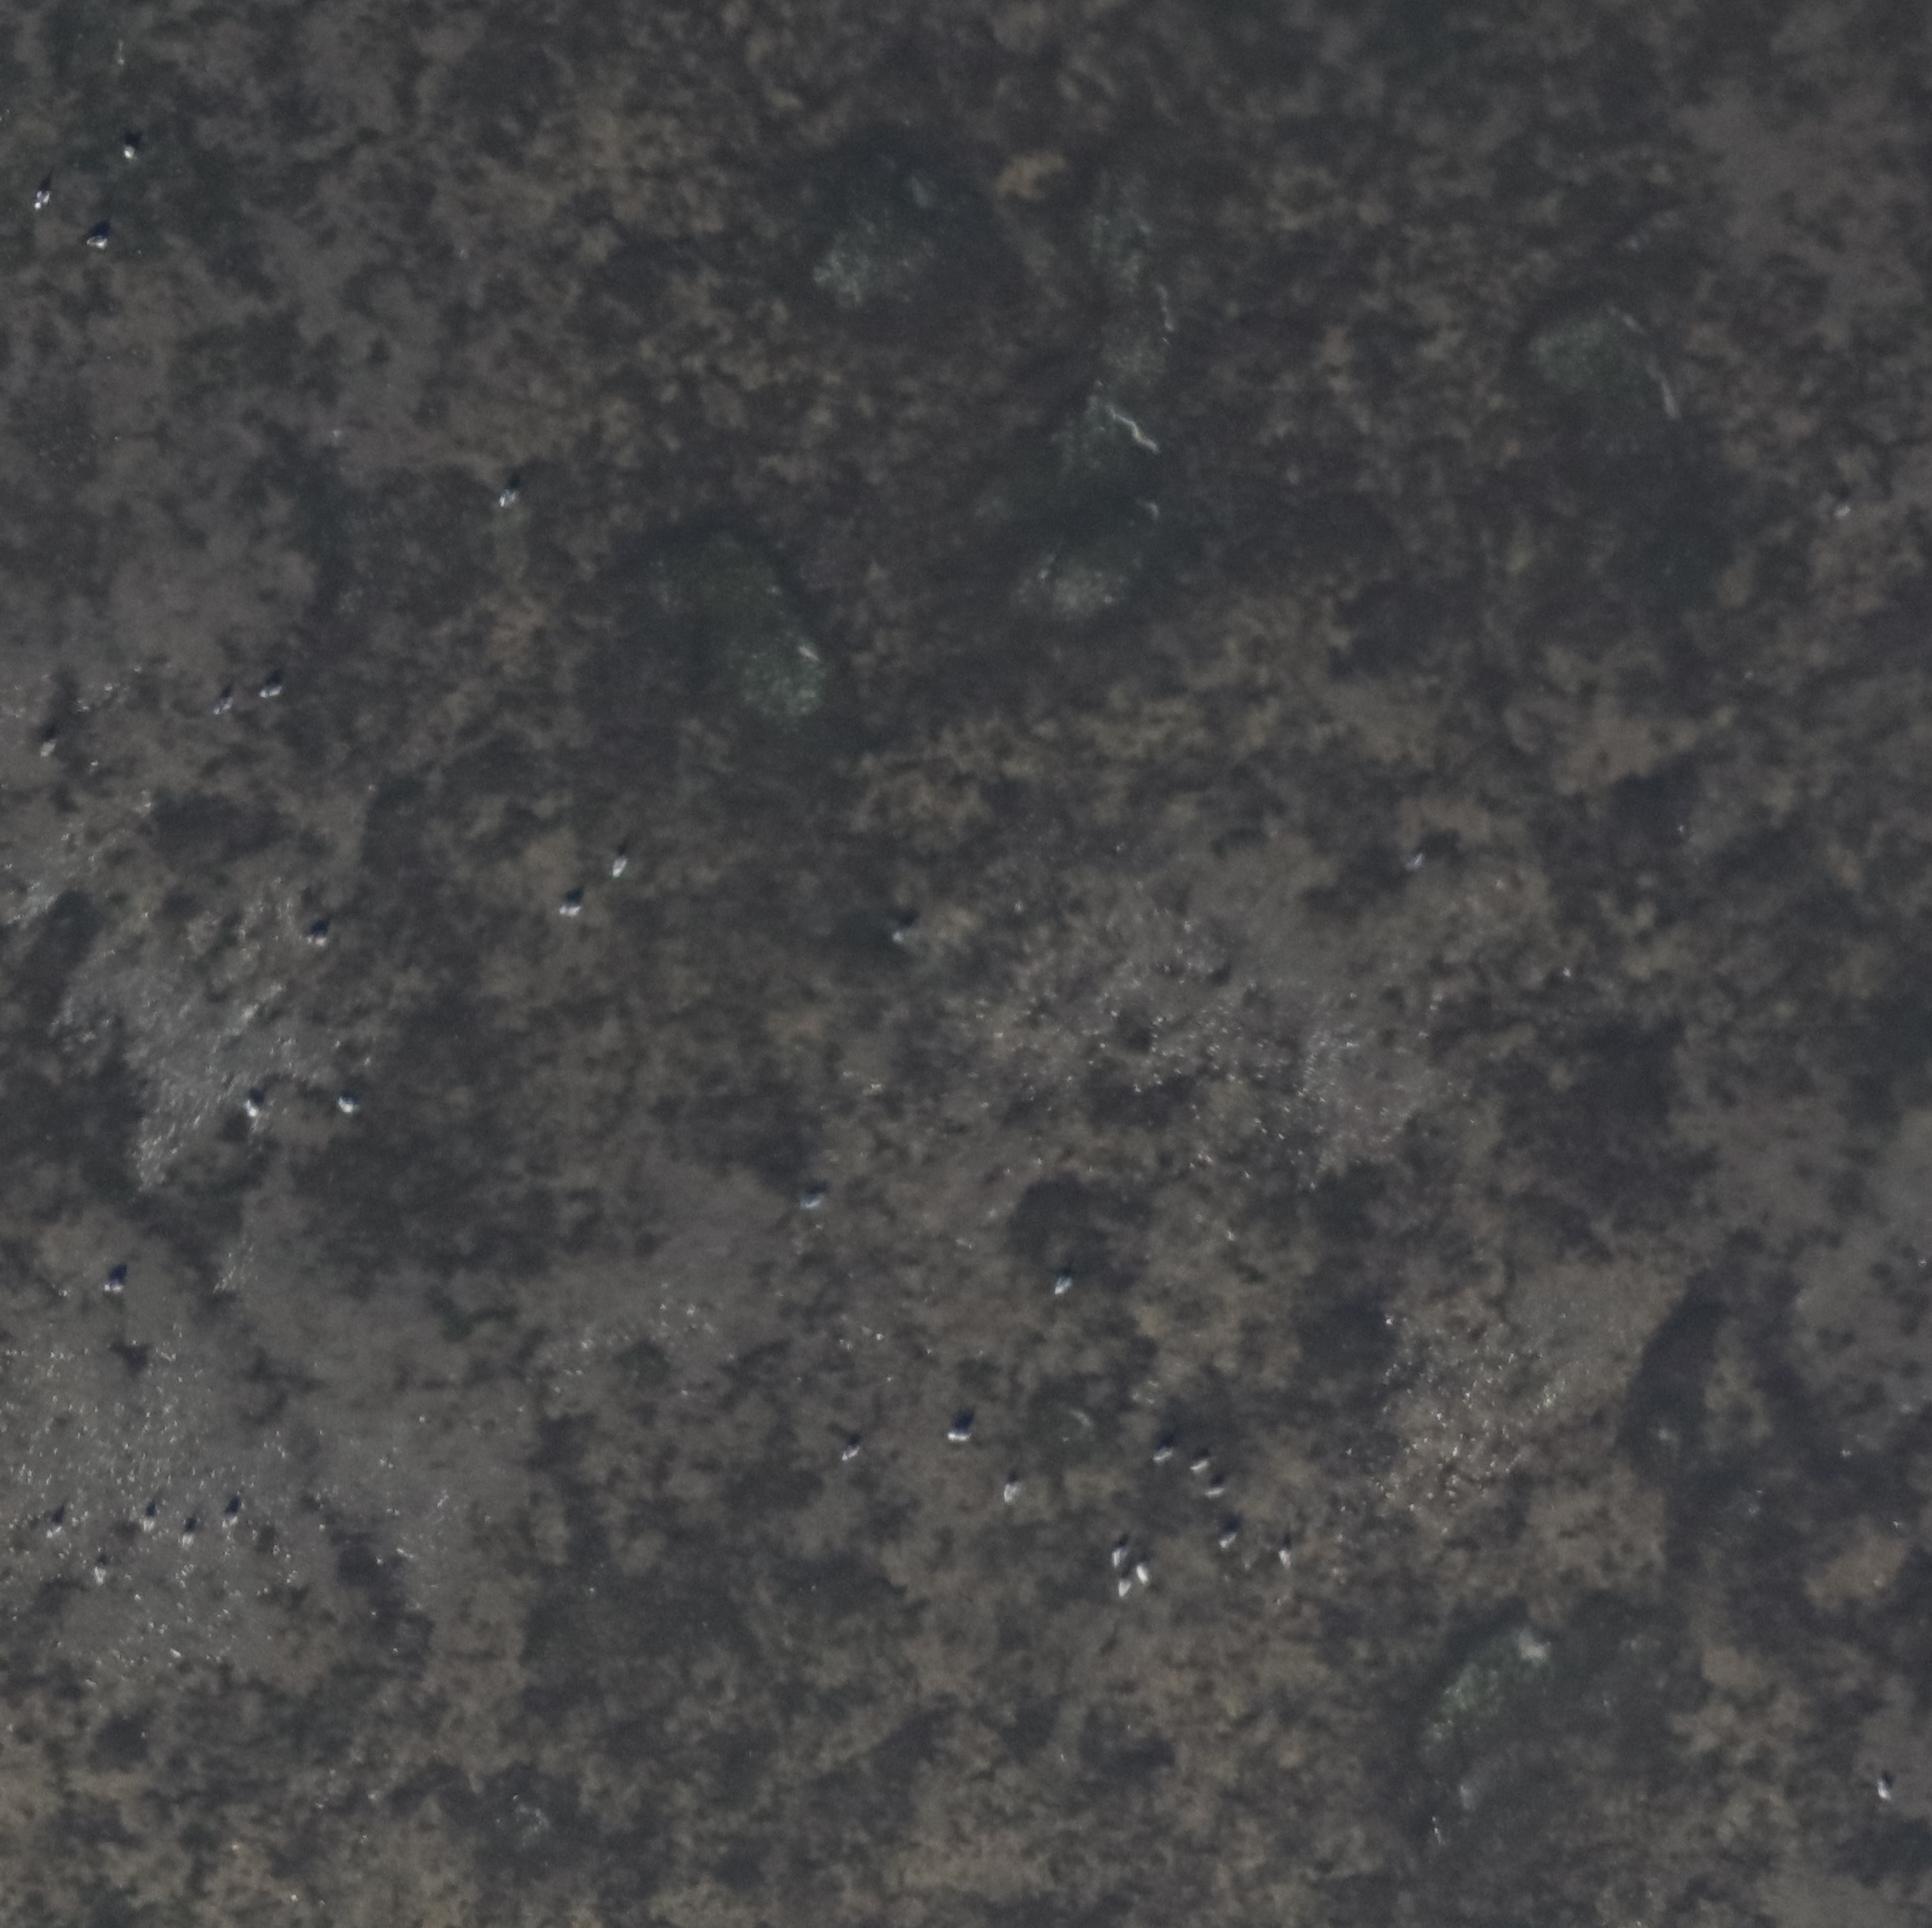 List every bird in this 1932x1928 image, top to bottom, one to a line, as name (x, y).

brant (129, 155)
brant (40, 194)
brant (101, 242)
brant (511, 496)
brant (268, 689)
brant (218, 705)
brant (46, 744)
brant (622, 863)
brant (574, 910)
brant (324, 938)
brant (348, 1104)
brant (251, 1107)
brant (819, 1202)
brant (1064, 1283)
brant (115, 1288)
brant (958, 1430)
brant (854, 1448)
brant (1164, 1453)
brant (1200, 1459)
brant (1210, 1490)
brant (1008, 1492)
brant (235, 1518)
brant (152, 1524)
brant (53, 1527)
brant (186, 1540)
brant (1228, 1542)
brant (1118, 1551)
brant (1284, 1553)
brant (100, 1573)
brant (1146, 1574)
brant (1126, 1586)
brant (1882, 1787)